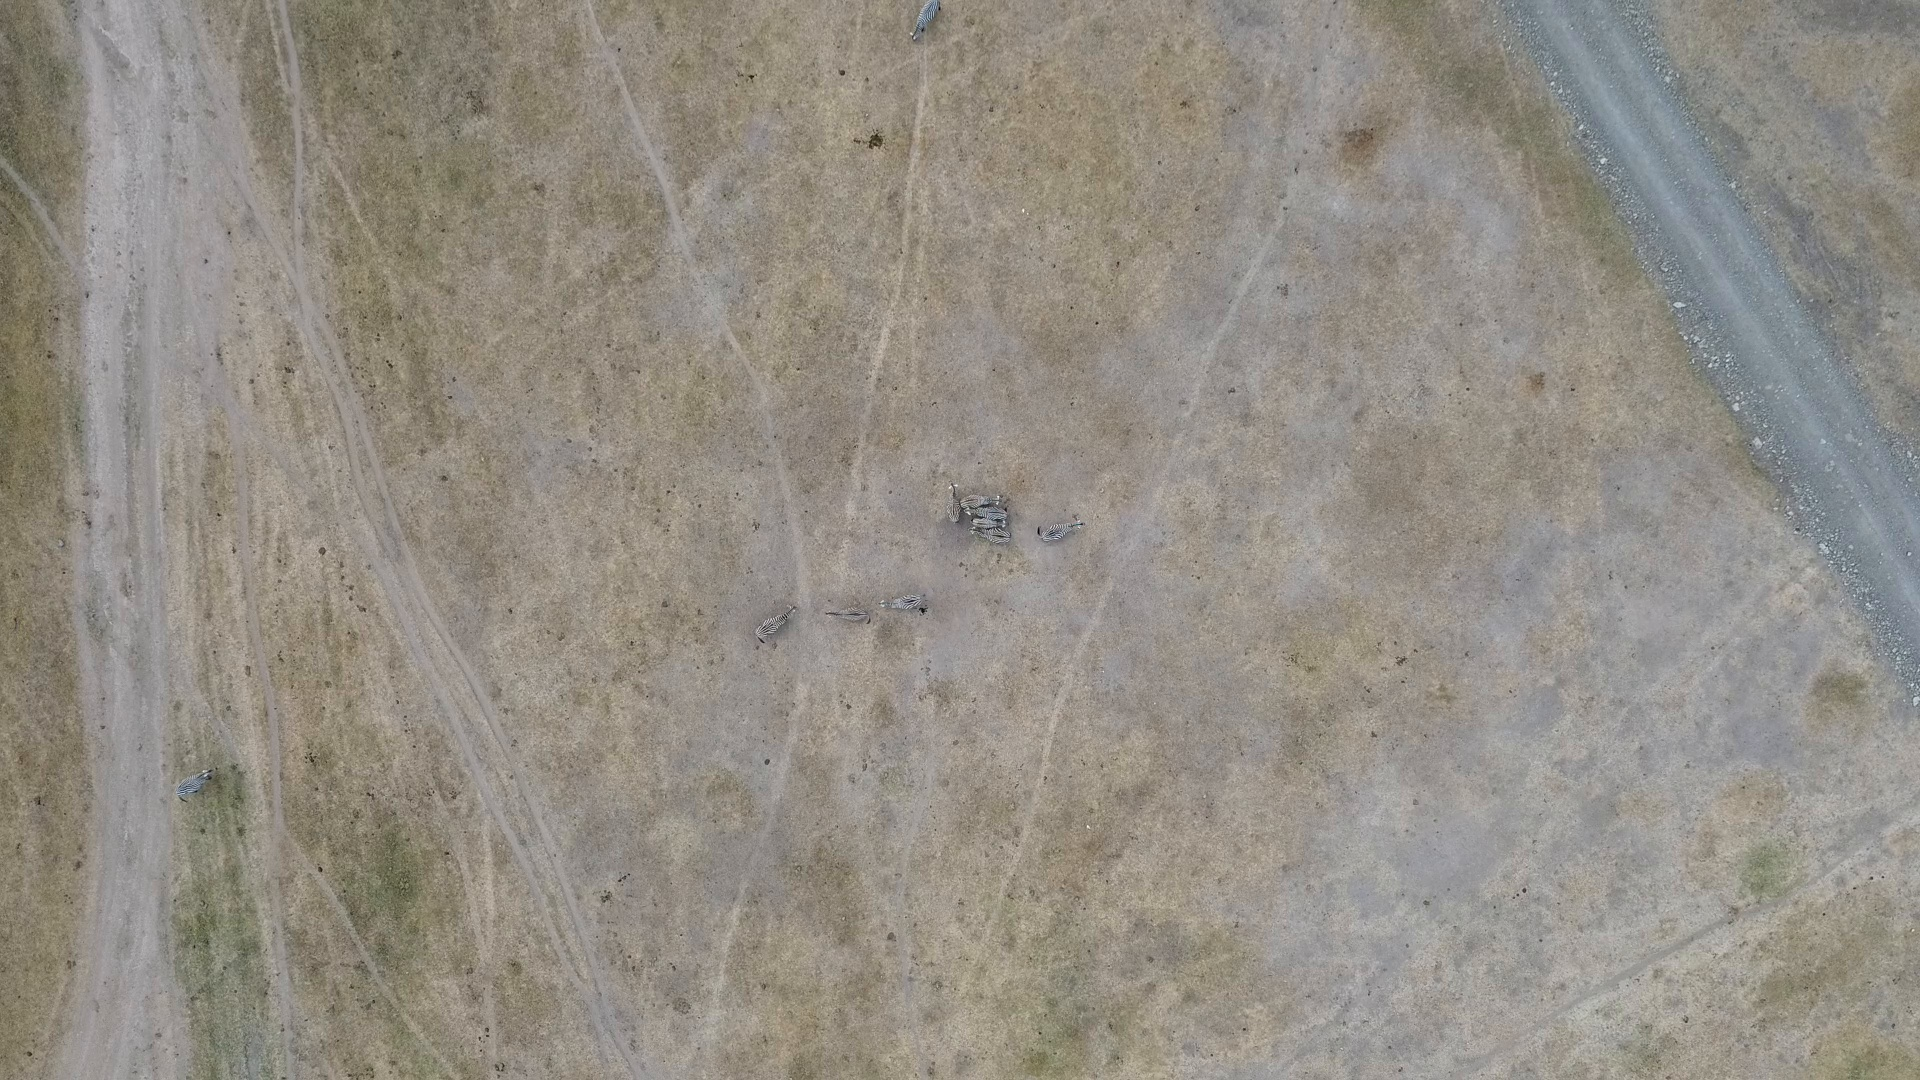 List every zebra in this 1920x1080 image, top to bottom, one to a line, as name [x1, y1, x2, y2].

zebra [912, 1, 938, 40]
zebra [947, 486, 961, 521]
zebra [961, 494, 1001, 508]
zebra [962, 506, 1008, 519]
zebra [970, 516, 1010, 528]
zebra [1042, 520, 1083, 541]
zebra [968, 528, 1011, 544]
zebra [881, 594, 923, 611]
zebra [759, 606, 795, 637]
zebra [836, 608, 870, 621]
zebra [176, 770, 215, 798]